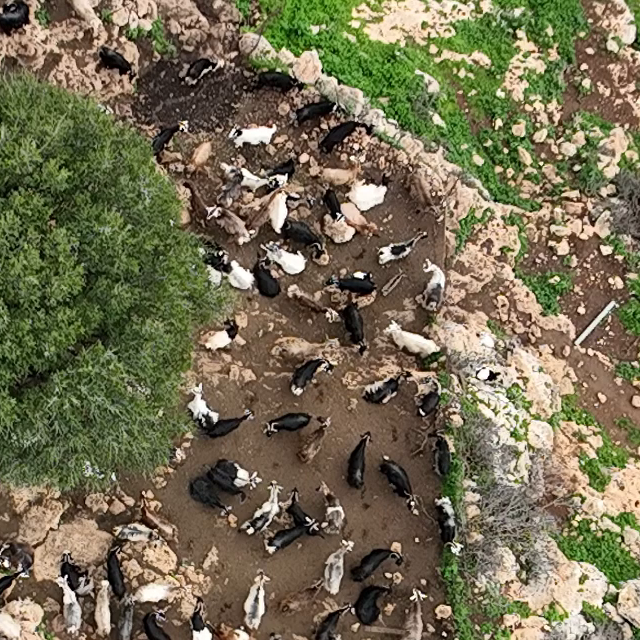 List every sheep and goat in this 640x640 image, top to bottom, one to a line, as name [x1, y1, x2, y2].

goat [0, 0, 29, 33]
goat [96, 48, 132, 76]
goat [184, 55, 226, 83]
goat [257, 73, 306, 93]
goat [289, 101, 344, 128]
goat [151, 120, 188, 155]
goat [318, 122, 374, 153]
goat [226, 125, 277, 146]
goat [184, 141, 210, 179]
goat [317, 157, 360, 186]
goat [262, 158, 295, 176]
goat [221, 162, 274, 192]
goat [215, 166, 242, 207]
goat [402, 171, 442, 218]
goat [254, 173, 287, 196]
goat [345, 173, 389, 211]
goat [182, 182, 205, 224]
goat [173, 185, 191, 223]
goat [323, 187, 340, 220]
goat [246, 188, 281, 237]
goat [269, 192, 287, 234]
goat [339, 201, 377, 237]
goat [205, 205, 253, 245]
goat [323, 213, 356, 244]
goat [283, 218, 326, 260]
goat [376, 231, 428, 262]
goat [260, 244, 307, 274]
goat [254, 249, 281, 296]
goat [415, 258, 446, 311]
goat [213, 259, 255, 290]
goat [202, 264, 223, 287]
goat [381, 267, 407, 296]
goat [325, 274, 376, 297]
goat [287, 285, 338, 322]
goat [339, 300, 367, 352]
goat [200, 318, 238, 350]
goat [382, 320, 440, 352]
goat [289, 358, 335, 395]
goat [362, 370, 412, 403]
goat [189, 384, 219, 424]
goat [417, 390, 440, 418]
goat [206, 409, 256, 437]
goat [263, 413, 312, 436]
goat [298, 418, 331, 464]
goat [426, 428, 451, 475]
goat [346, 430, 371, 489]
goat [380, 457, 417, 511]
goat [216, 459, 262, 487]
goat [207, 466, 246, 504]
goat [188, 478, 234, 517]
goat [237, 480, 282, 536]
goat [315, 481, 347, 536]
goat [289, 487, 309, 523]
goat [139, 491, 179, 545]
goat [433, 495, 458, 551]
goat [264, 517, 318, 555]
goat [112, 522, 160, 543]
goat [0, 539, 33, 573]
goat [323, 539, 354, 595]
goat [107, 541, 125, 599]
goat [351, 547, 402, 584]
goat [61, 549, 95, 599]
goat [0, 556, 5, 580]
goat [0, 567, 29, 605]
goat [243, 569, 270, 630]
goat [55, 574, 82, 634]
goat [276, 578, 324, 615]
goat [95, 579, 110, 637]
goat [356, 582, 393, 624]
goat [135, 584, 184, 602]
goat [395, 587, 426, 639]
goat [117, 594, 137, 639]
goat [191, 597, 212, 639]
goat [315, 600, 351, 639]
goat [0, 603, 22, 639]
goat [145, 606, 174, 639]
goat [205, 620, 257, 639]
goat [263, 633, 285, 639]
goat [310, 634, 340, 639]